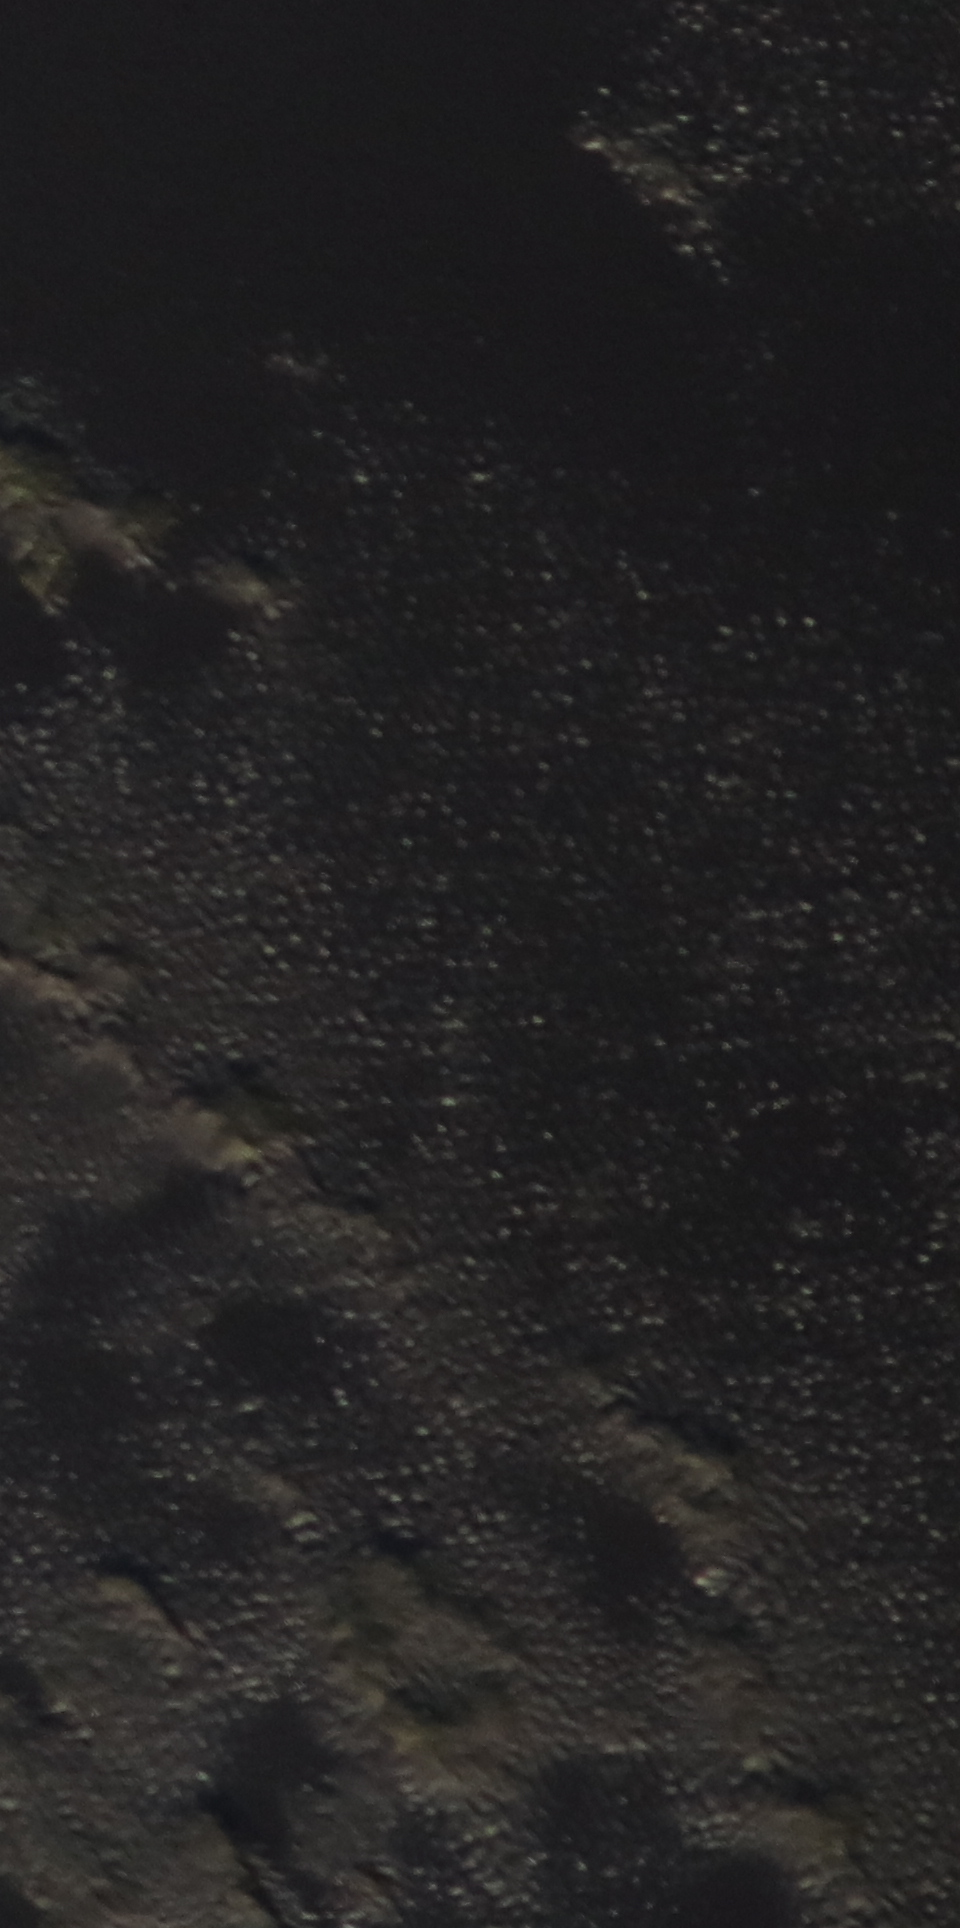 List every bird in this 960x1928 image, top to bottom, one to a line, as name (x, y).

None